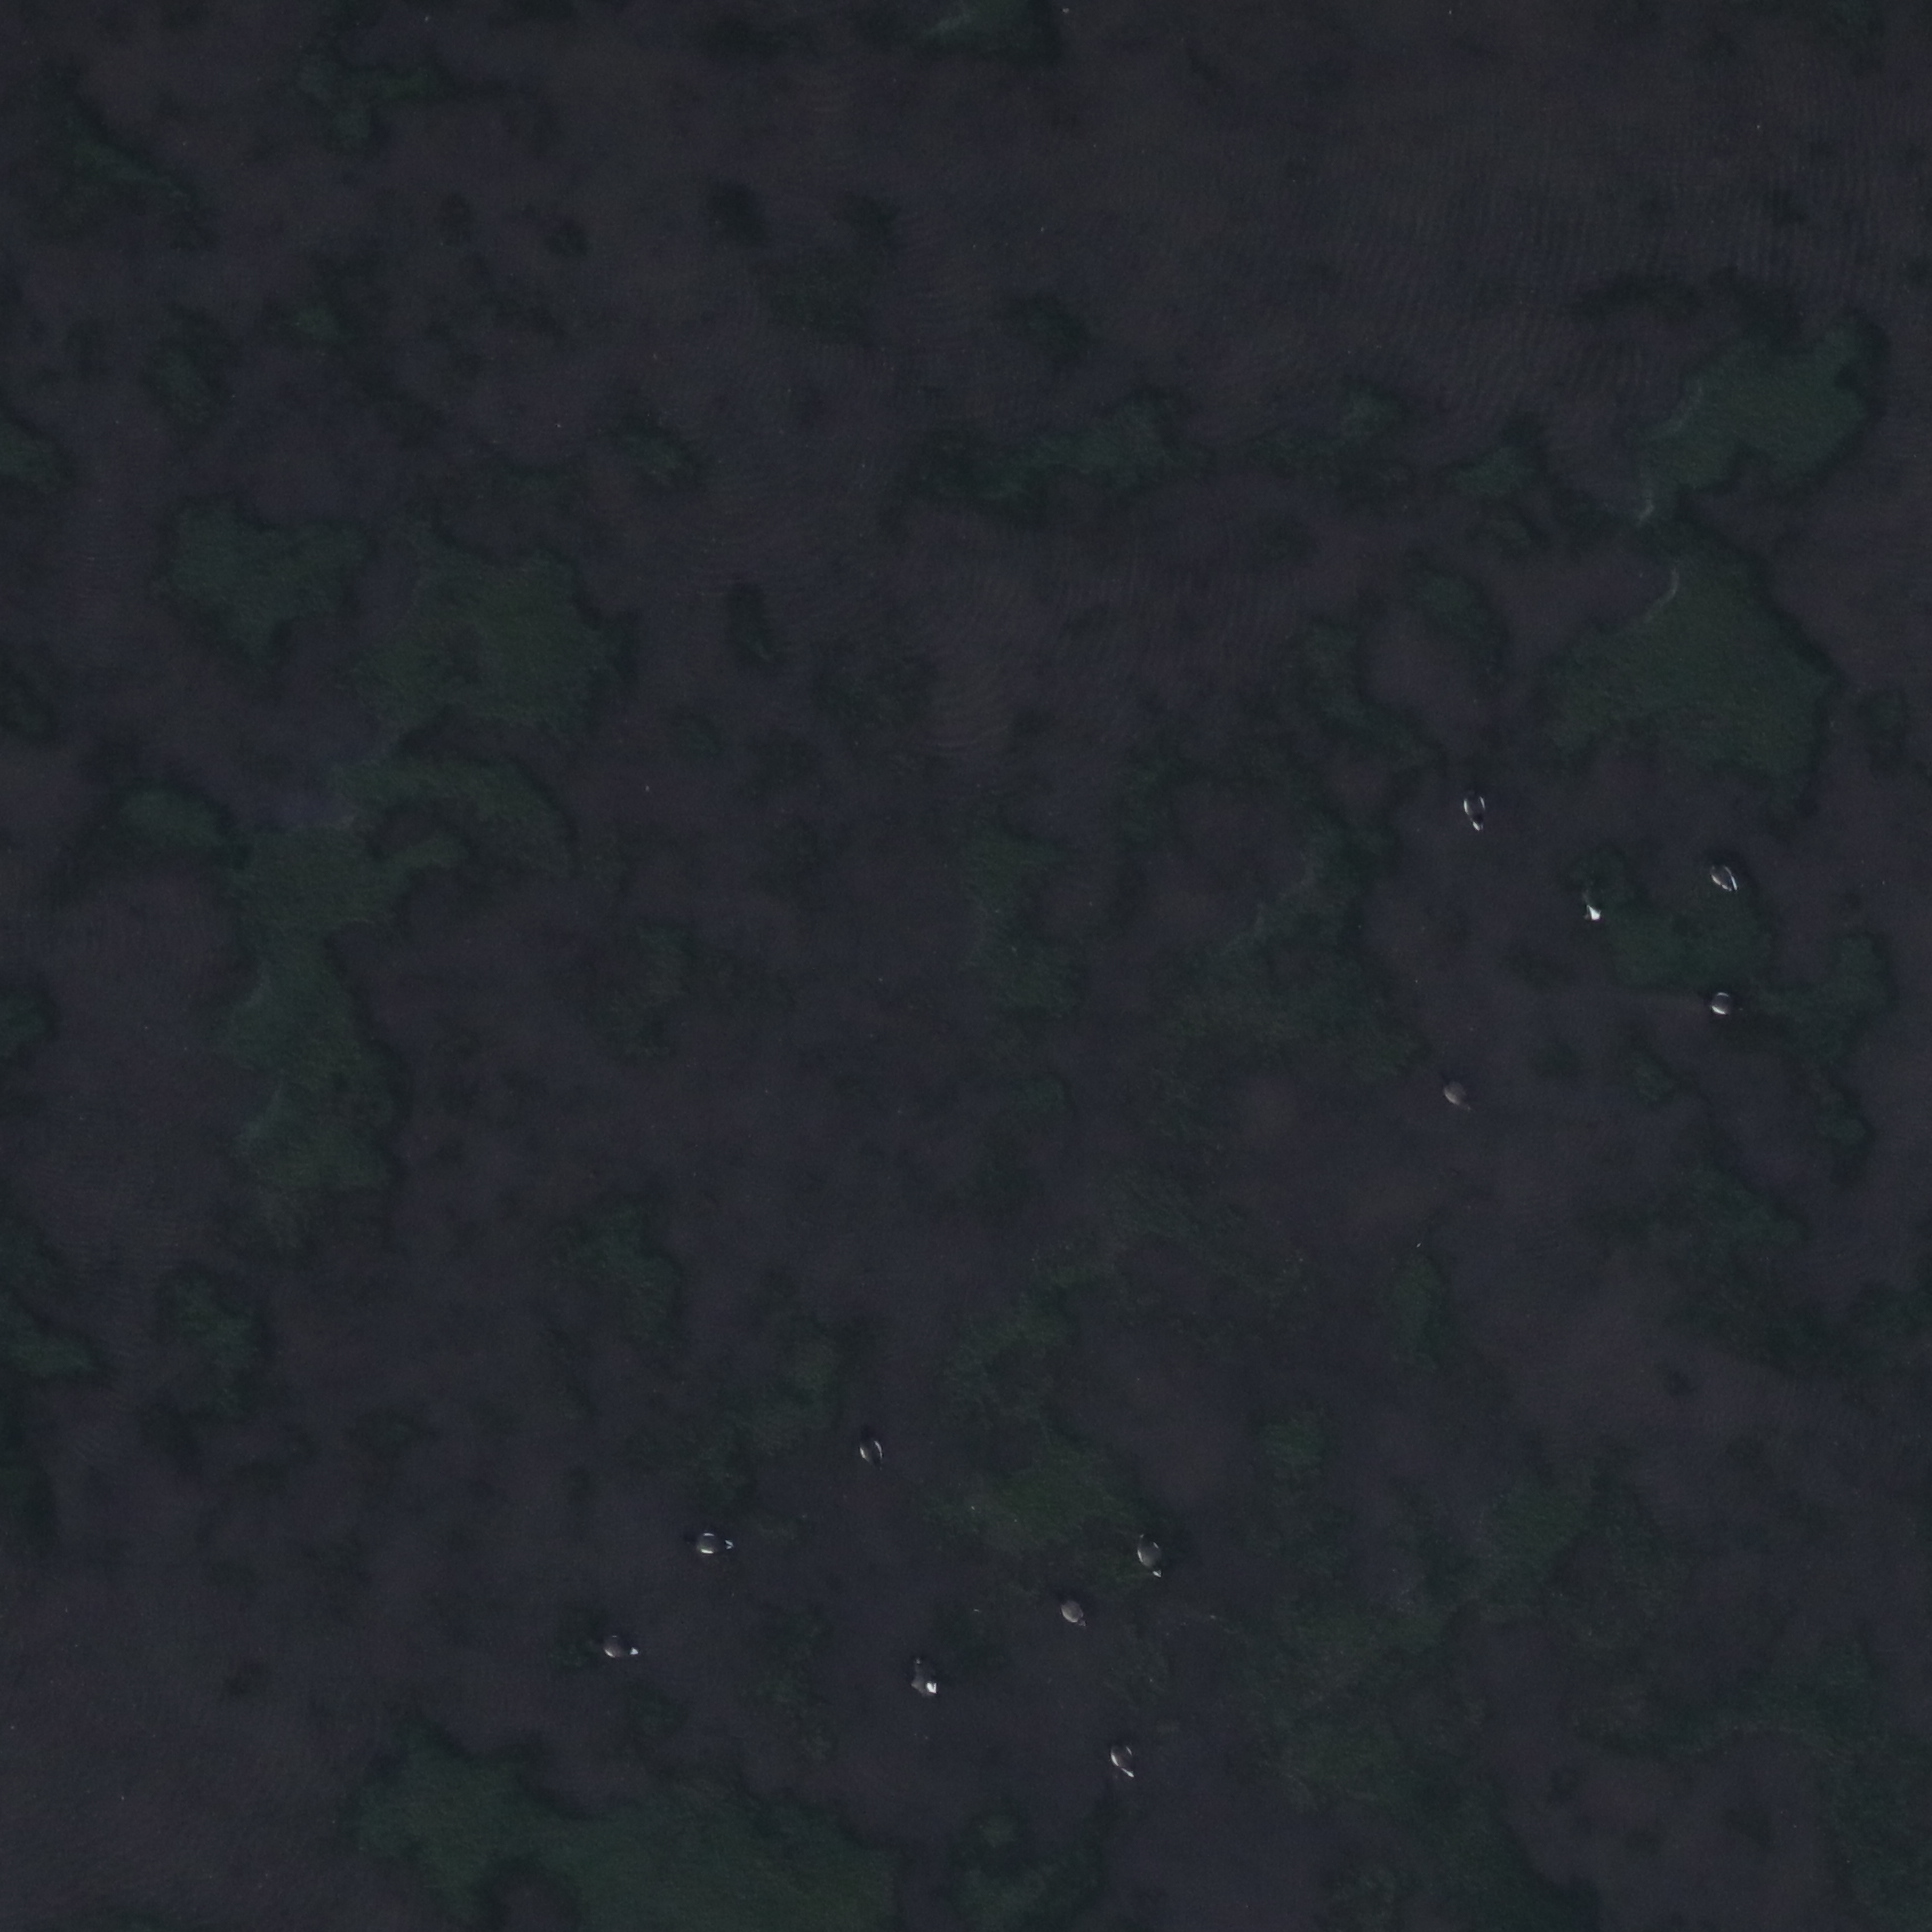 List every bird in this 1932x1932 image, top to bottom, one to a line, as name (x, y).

brant (1476, 812)
brant (1724, 877)
brant (1591, 911)
brant (1720, 1003)
brant (1455, 1092)
brant (869, 1454)
brant (711, 1545)
brant (1149, 1554)
brant (1074, 1610)
brant (616, 1647)
brant (924, 1681)
brant (1126, 1753)